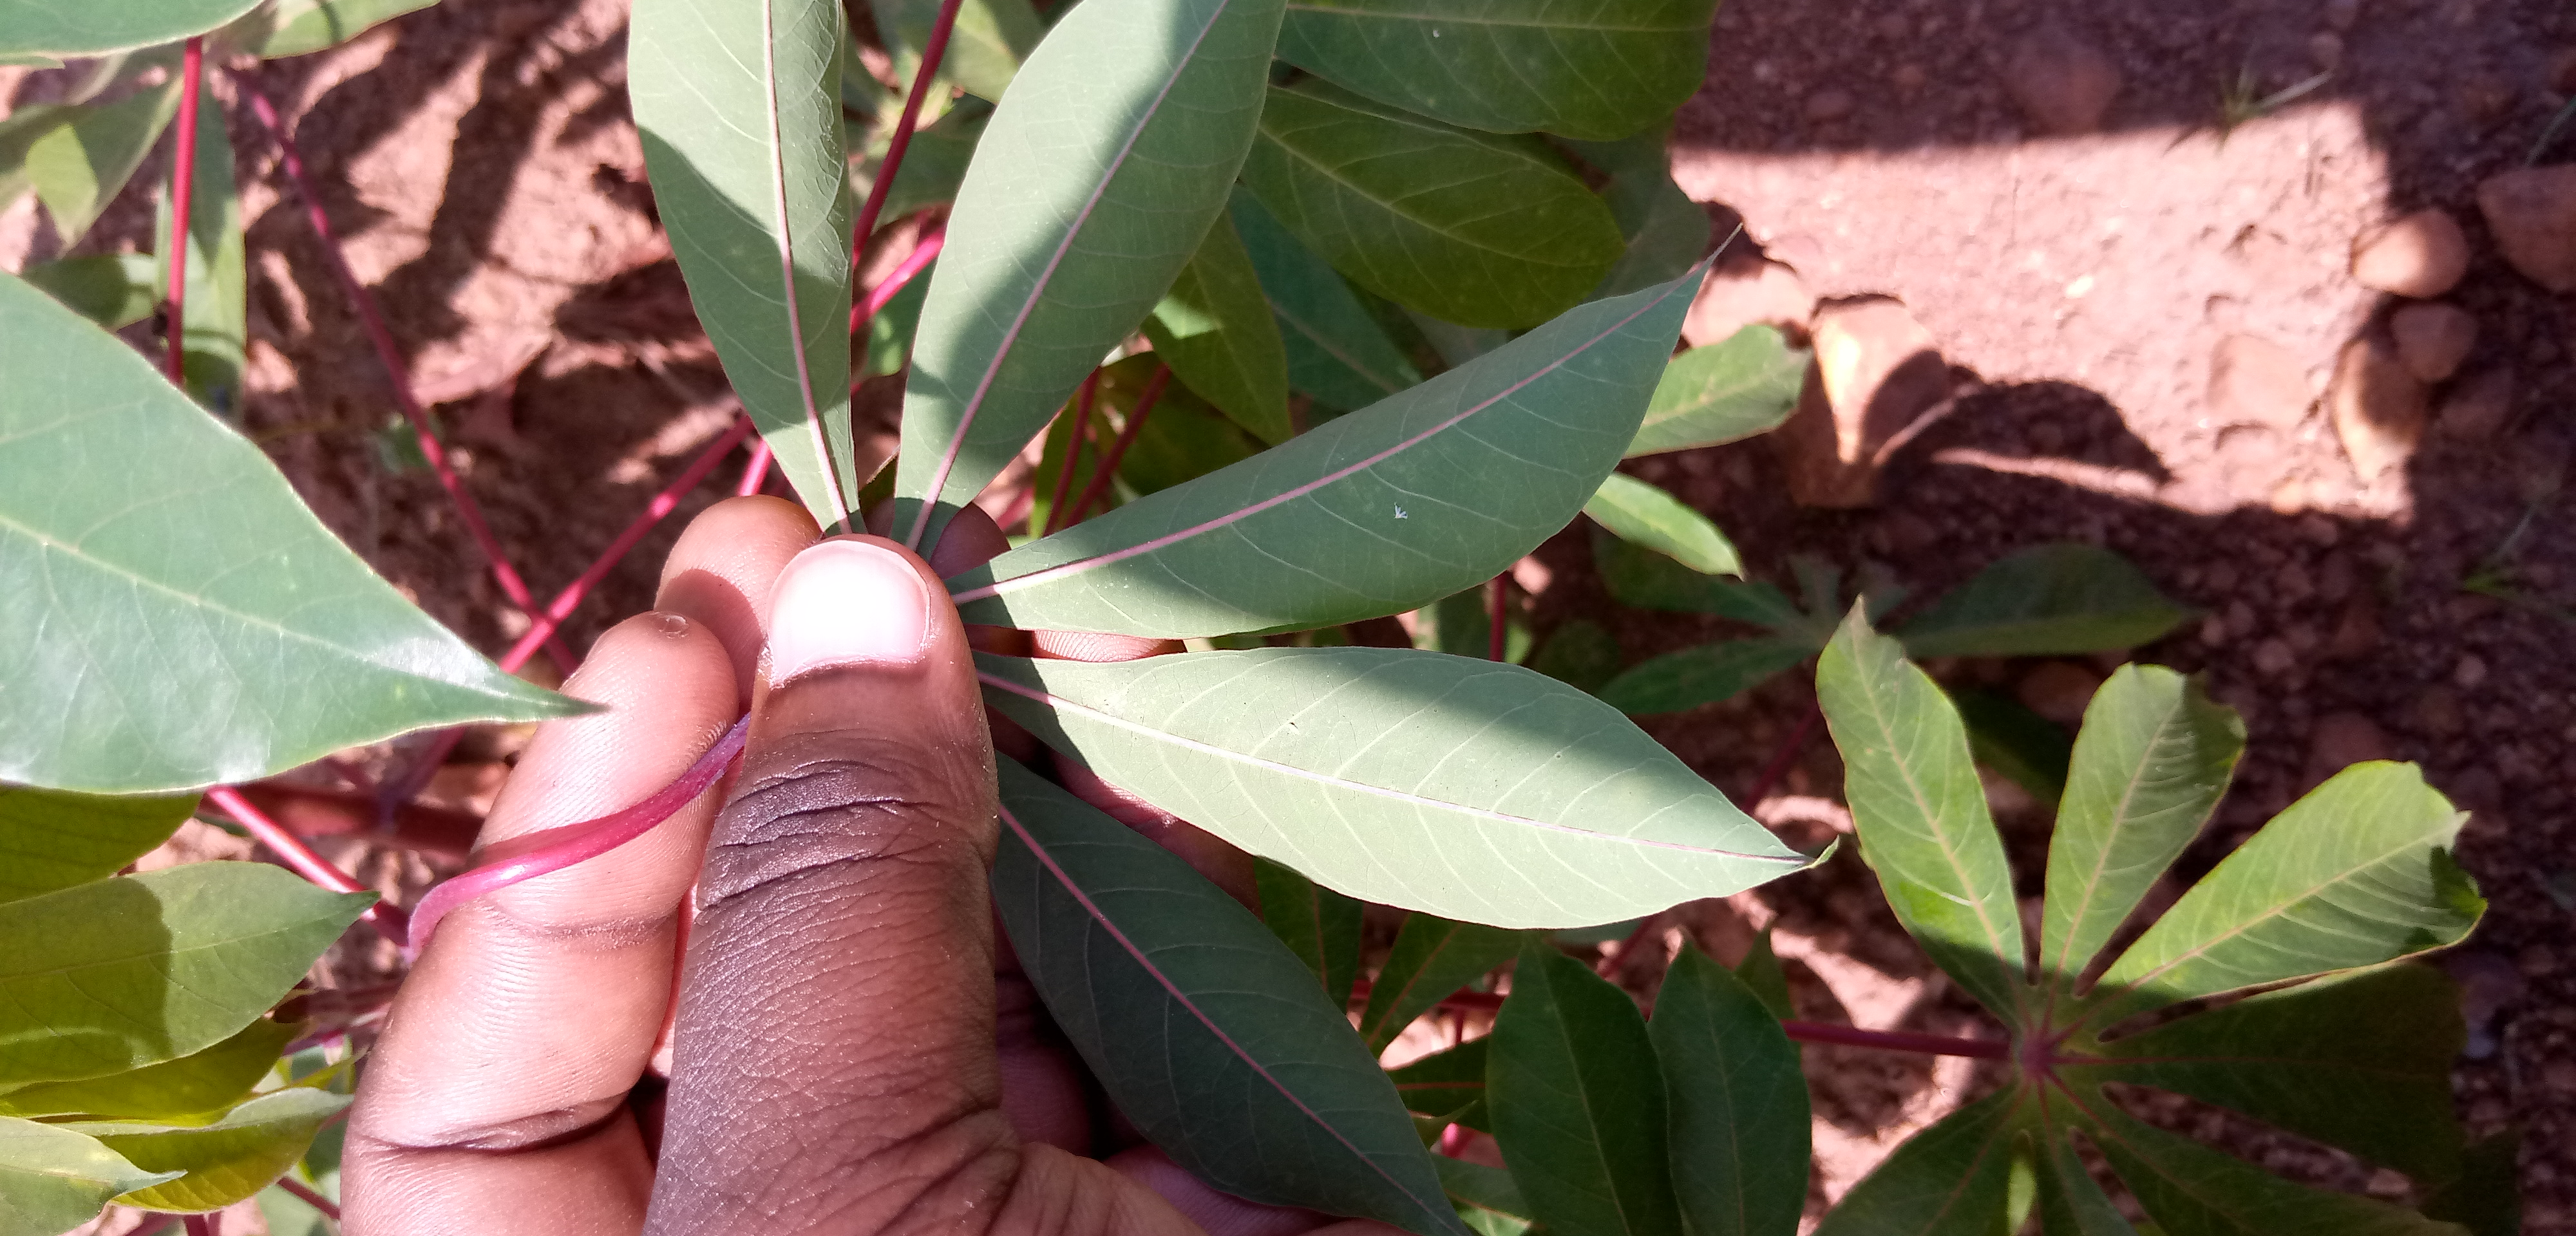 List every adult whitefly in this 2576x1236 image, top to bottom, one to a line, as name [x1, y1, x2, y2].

whitefly [1388, 496, 1412, 522]
whitefly [1281, 714, 1308, 742]